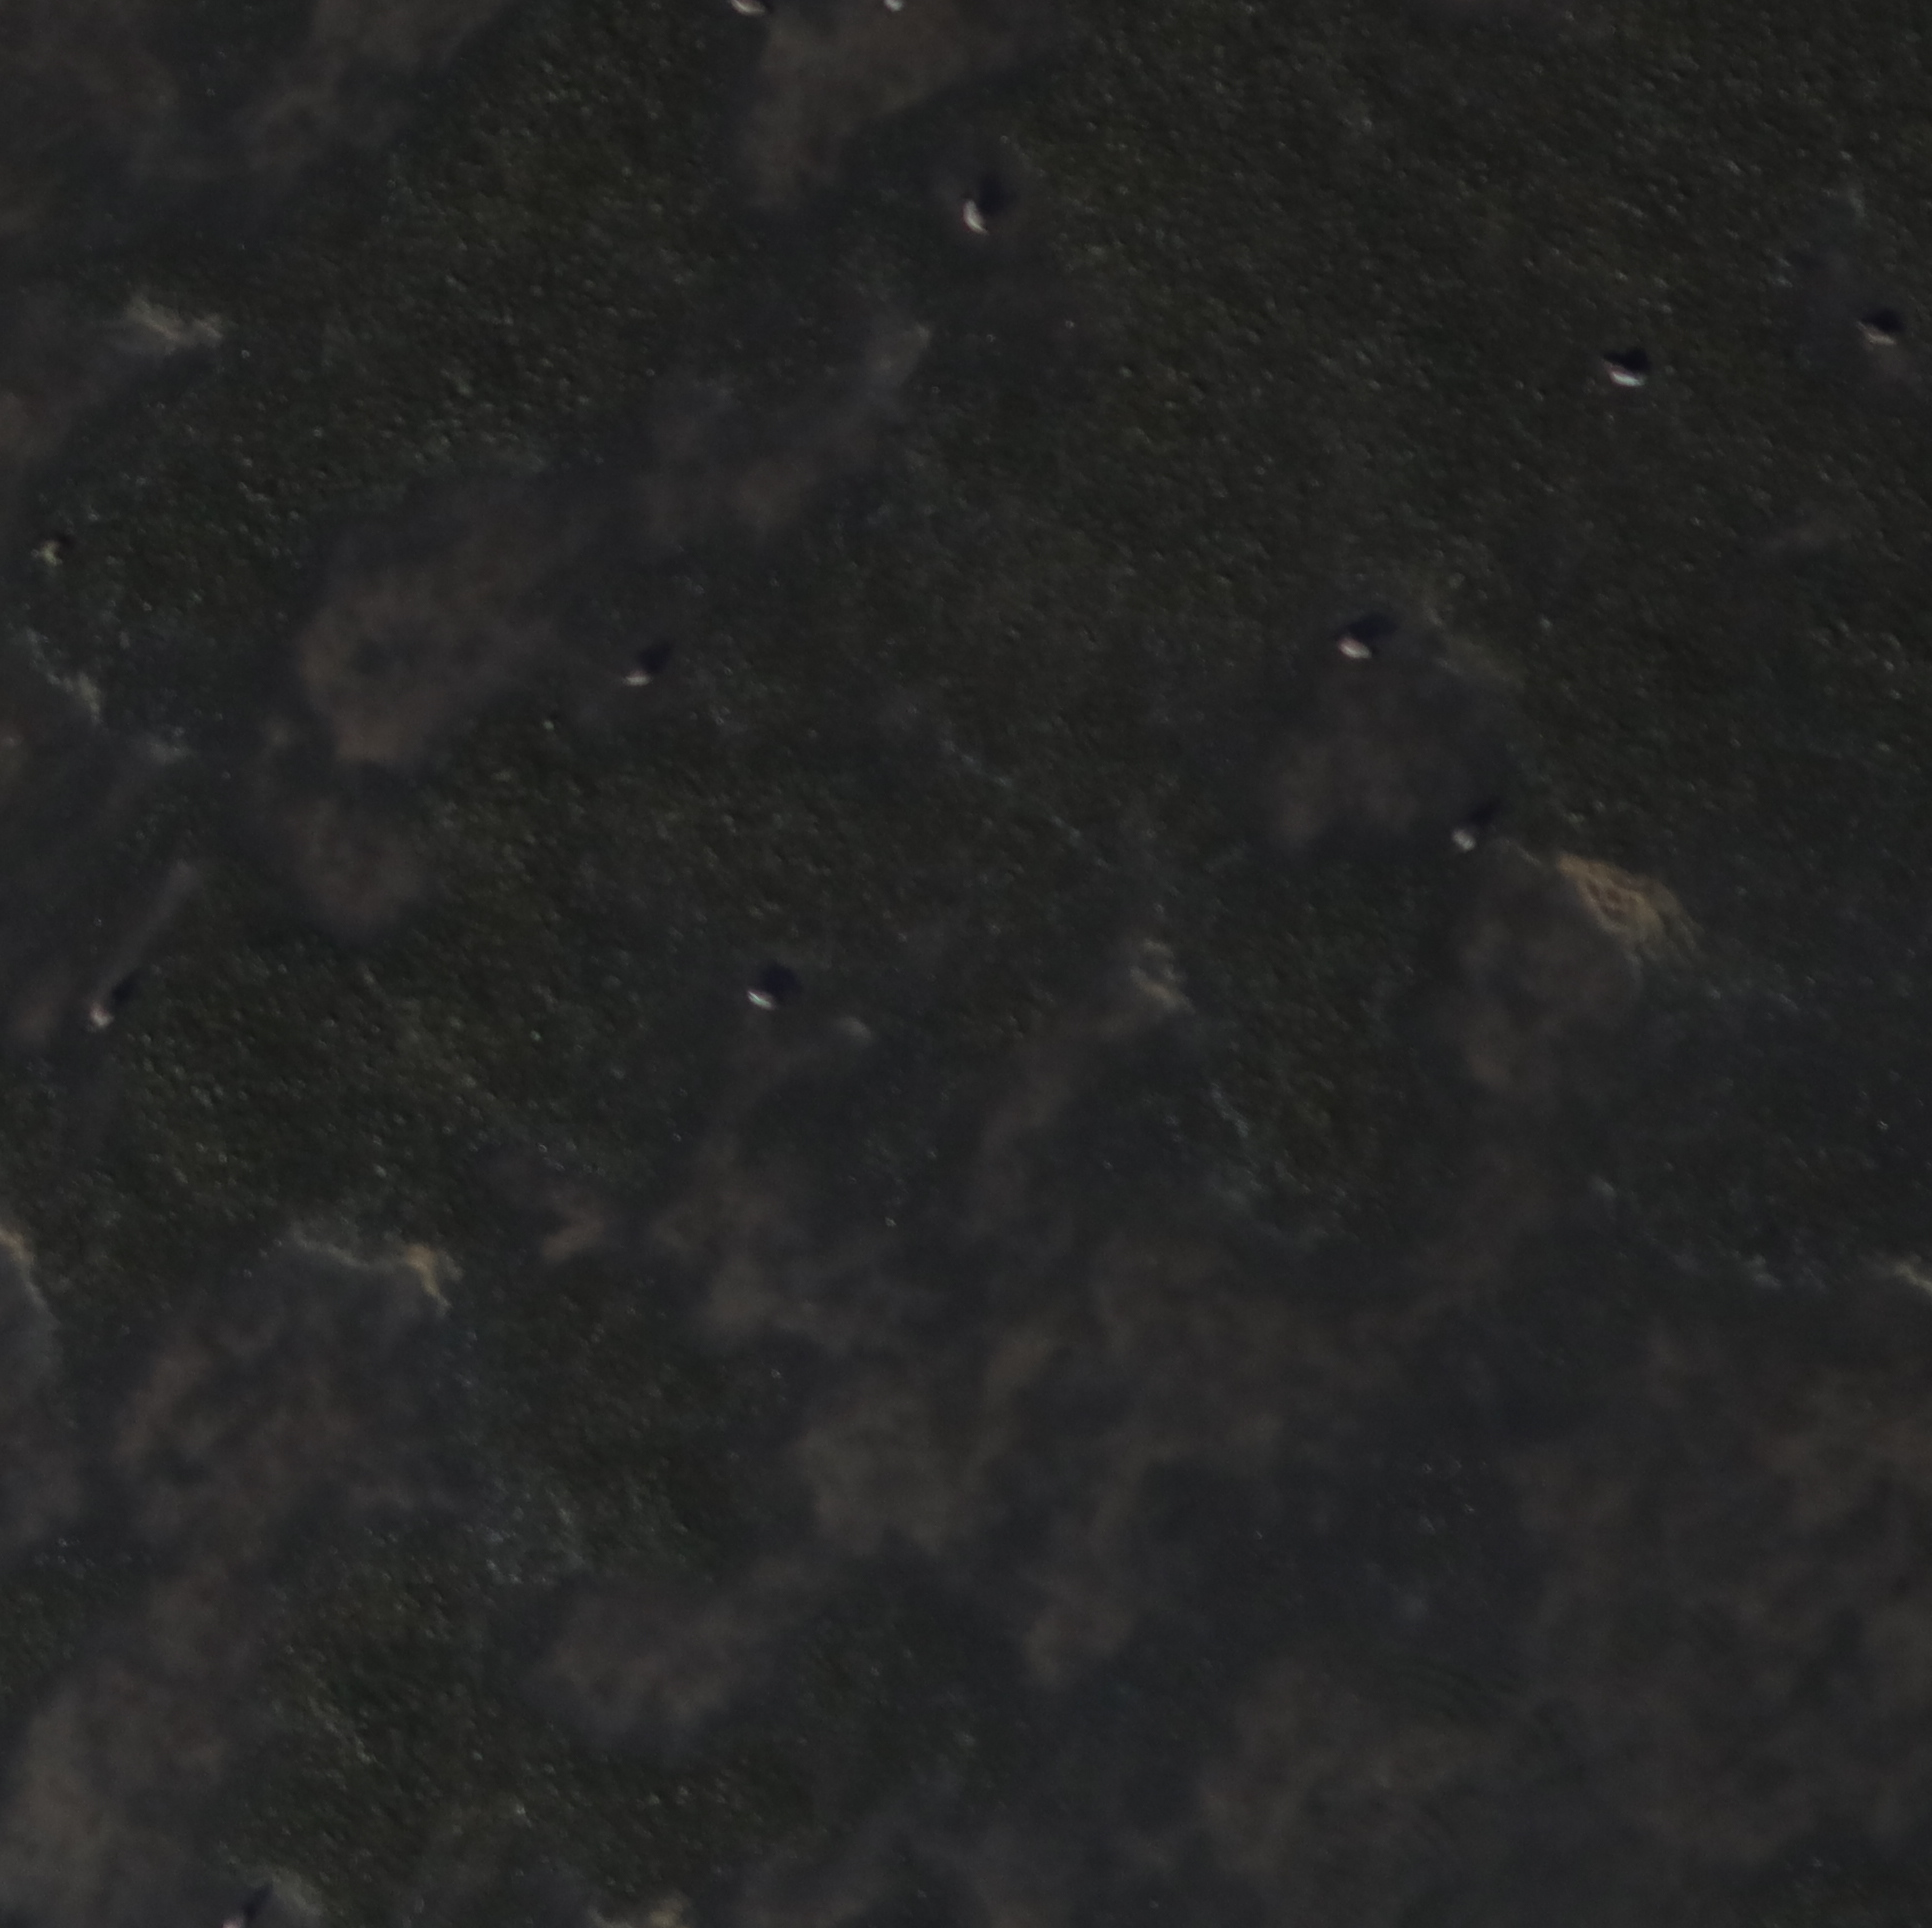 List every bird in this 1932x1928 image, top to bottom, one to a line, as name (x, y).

Canada goose (747, 5)
Canada goose (967, 223)
Canada goose (1870, 328)
Canada goose (1623, 367)
Canada goose (52, 559)
Canada goose (1360, 647)
Canada goose (643, 678)
Canada goose (1455, 834)
Canada goose (756, 991)
Canada goose (104, 1009)